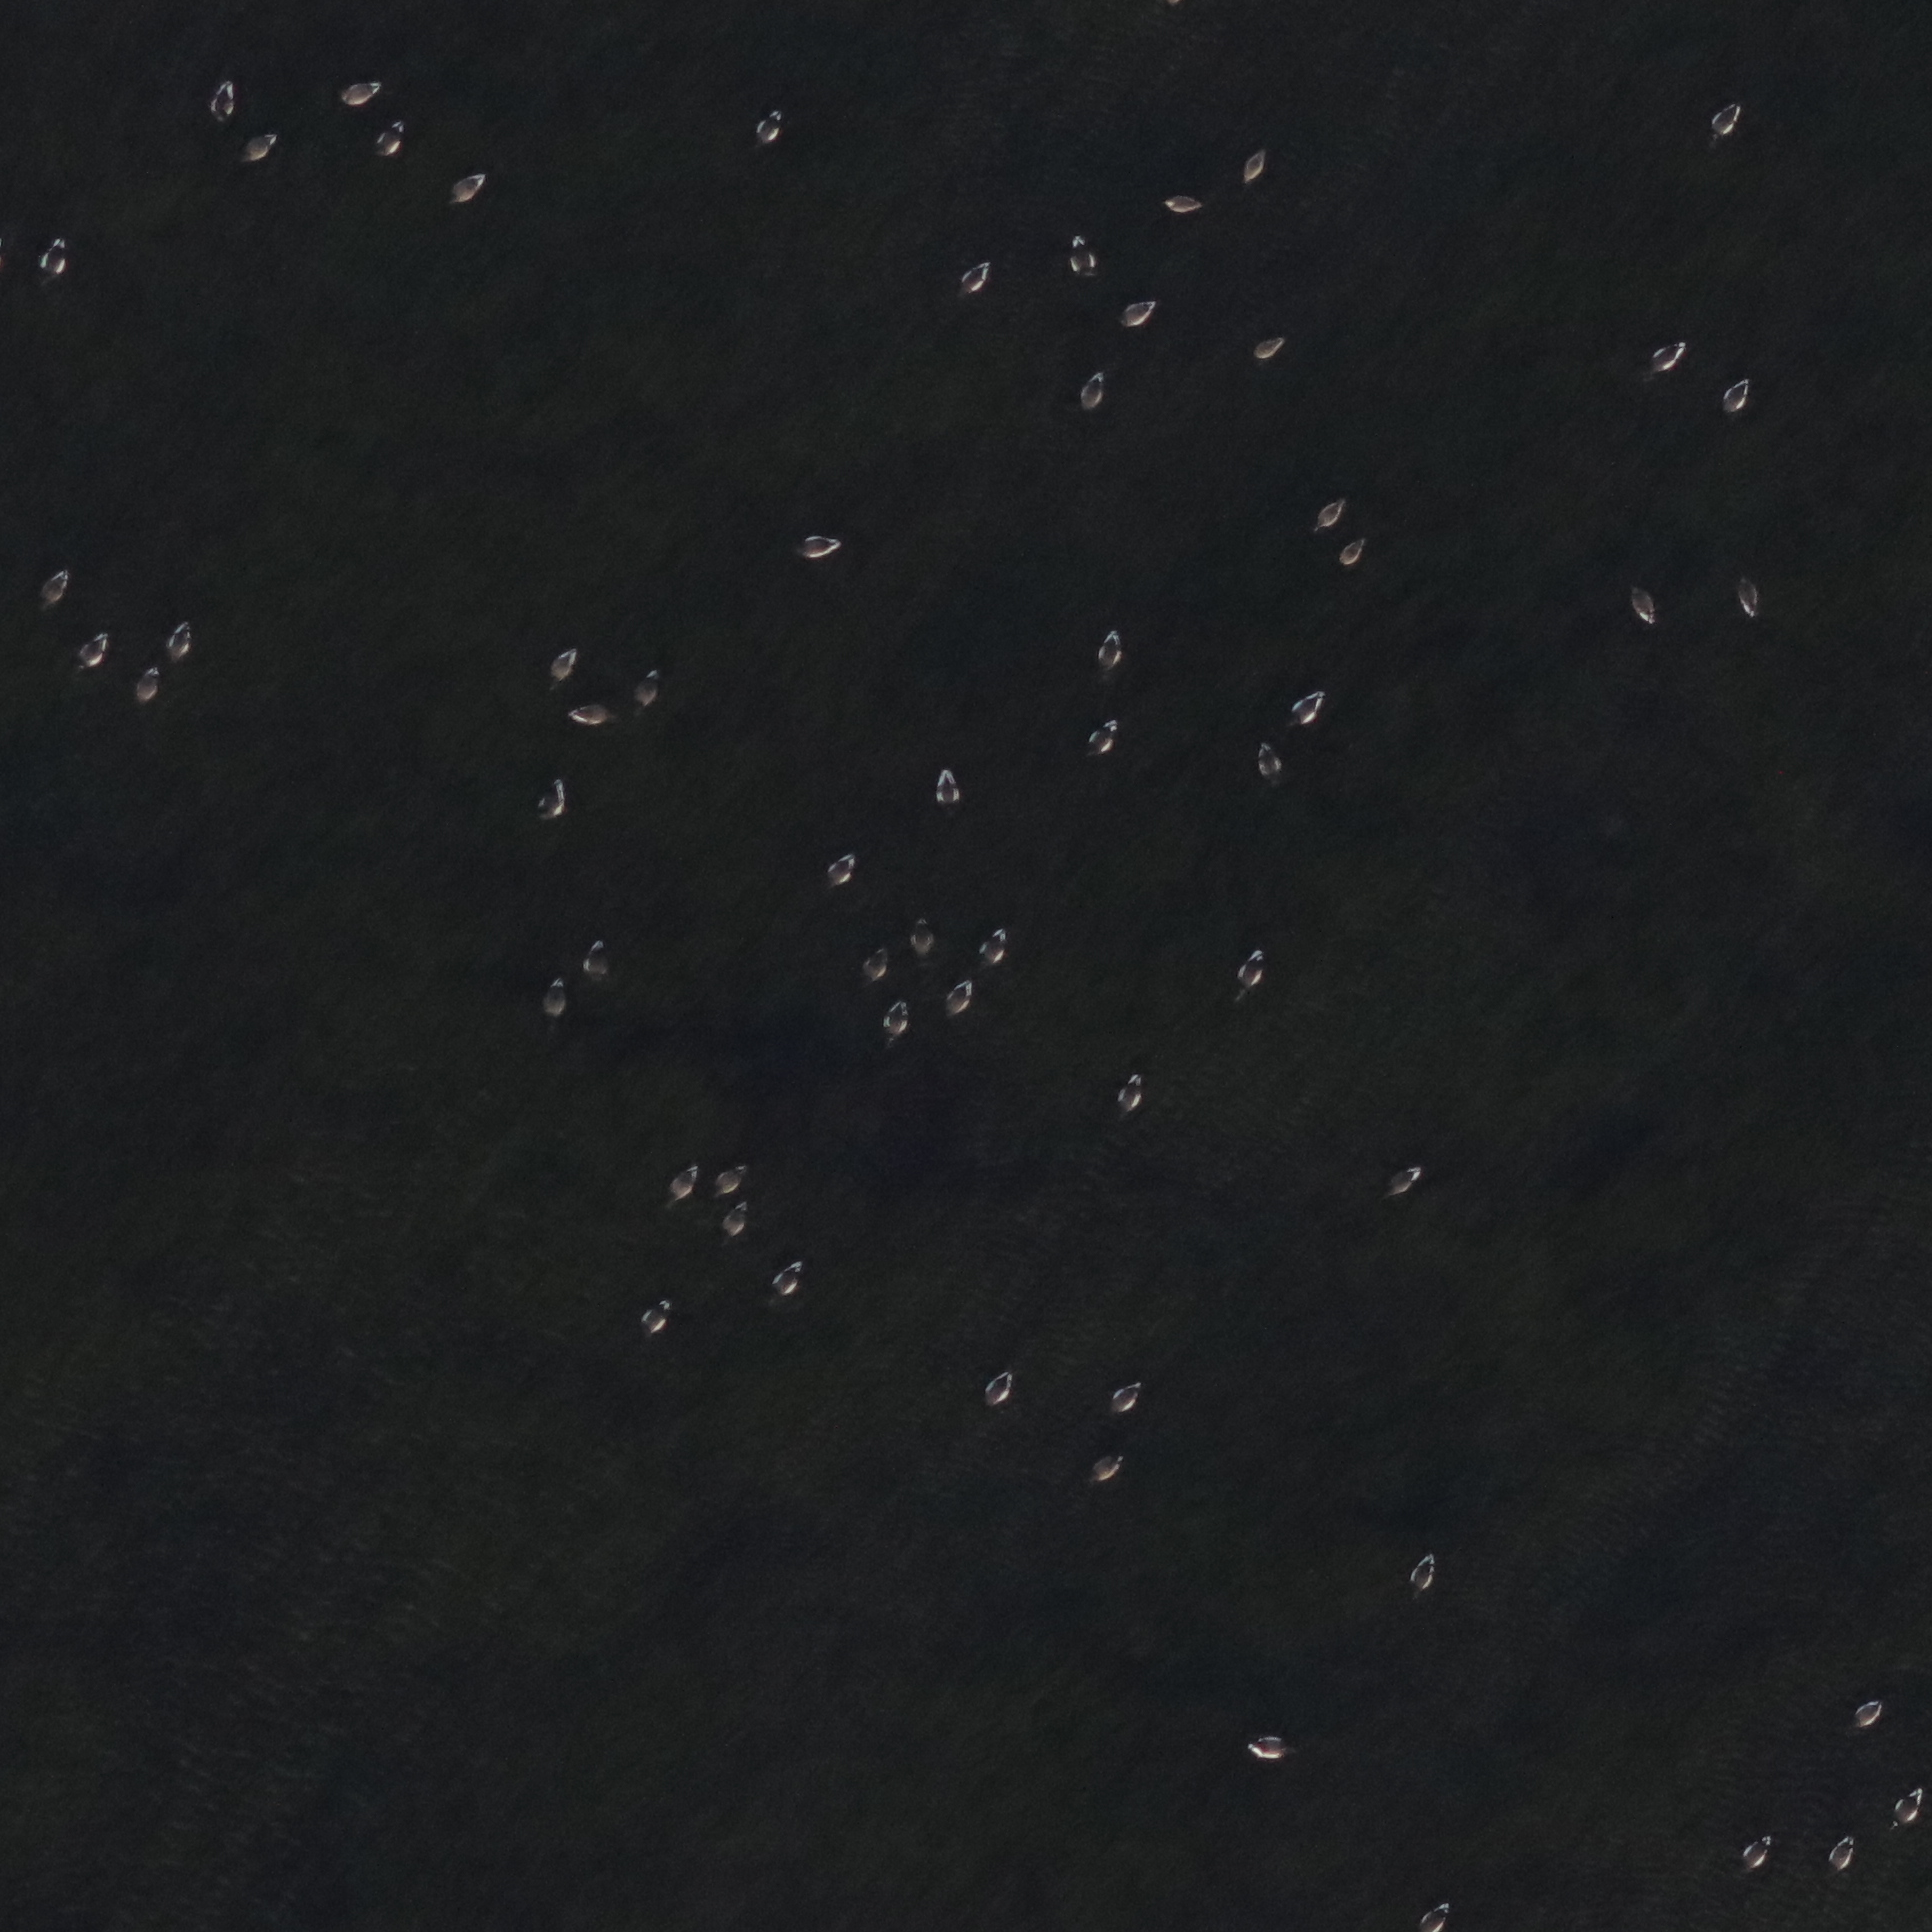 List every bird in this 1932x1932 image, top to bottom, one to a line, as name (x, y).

brant (359, 93)
brant (222, 102)
brant (1723, 123)
brant (768, 128)
brant (389, 140)
brant (256, 149)
other bird (1259, 160)
brant (466, 190)
other bird (1177, 207)
brant (53, 258)
brant (1080, 258)
brant (974, 279)
brant (1135, 313)
other bird (1268, 351)
brant (1665, 357)
brant (1091, 393)
brant (1734, 398)
other bird (1320, 516)
brant (818, 548)
other bird (1350, 554)
brant (53, 589)
brant (1746, 595)
brant (1642, 605)
brant (179, 642)
brant (91, 652)
brant (1108, 653)
brant (562, 666)
other bird (148, 683)
brant (648, 690)
brant (1304, 710)
brant (593, 713)
brant (1100, 737)
brant (1268, 764)
brant (948, 790)
brant (553, 803)
brant (839, 872)
brant (920, 932)
brant (993, 949)
brant (596, 961)
brant (875, 965)
brant (1250, 970)
brant (555, 1001)
brant (958, 1001)
brant (896, 1022)
brant (1128, 1094)
brant (1401, 1180)
brant (727, 1181)
brant (681, 1183)
brant (732, 1222)
brant (786, 1279)
brant (655, 1317)
brant (996, 1389)
brant (1124, 1397)
other bird (1103, 1474)
brant (1419, 1575)
brant (1866, 1714)
brant (1271, 1746)
brant (1906, 1808)
brant (1756, 1852)
brant (1839, 1854)
brant (1432, 1920)